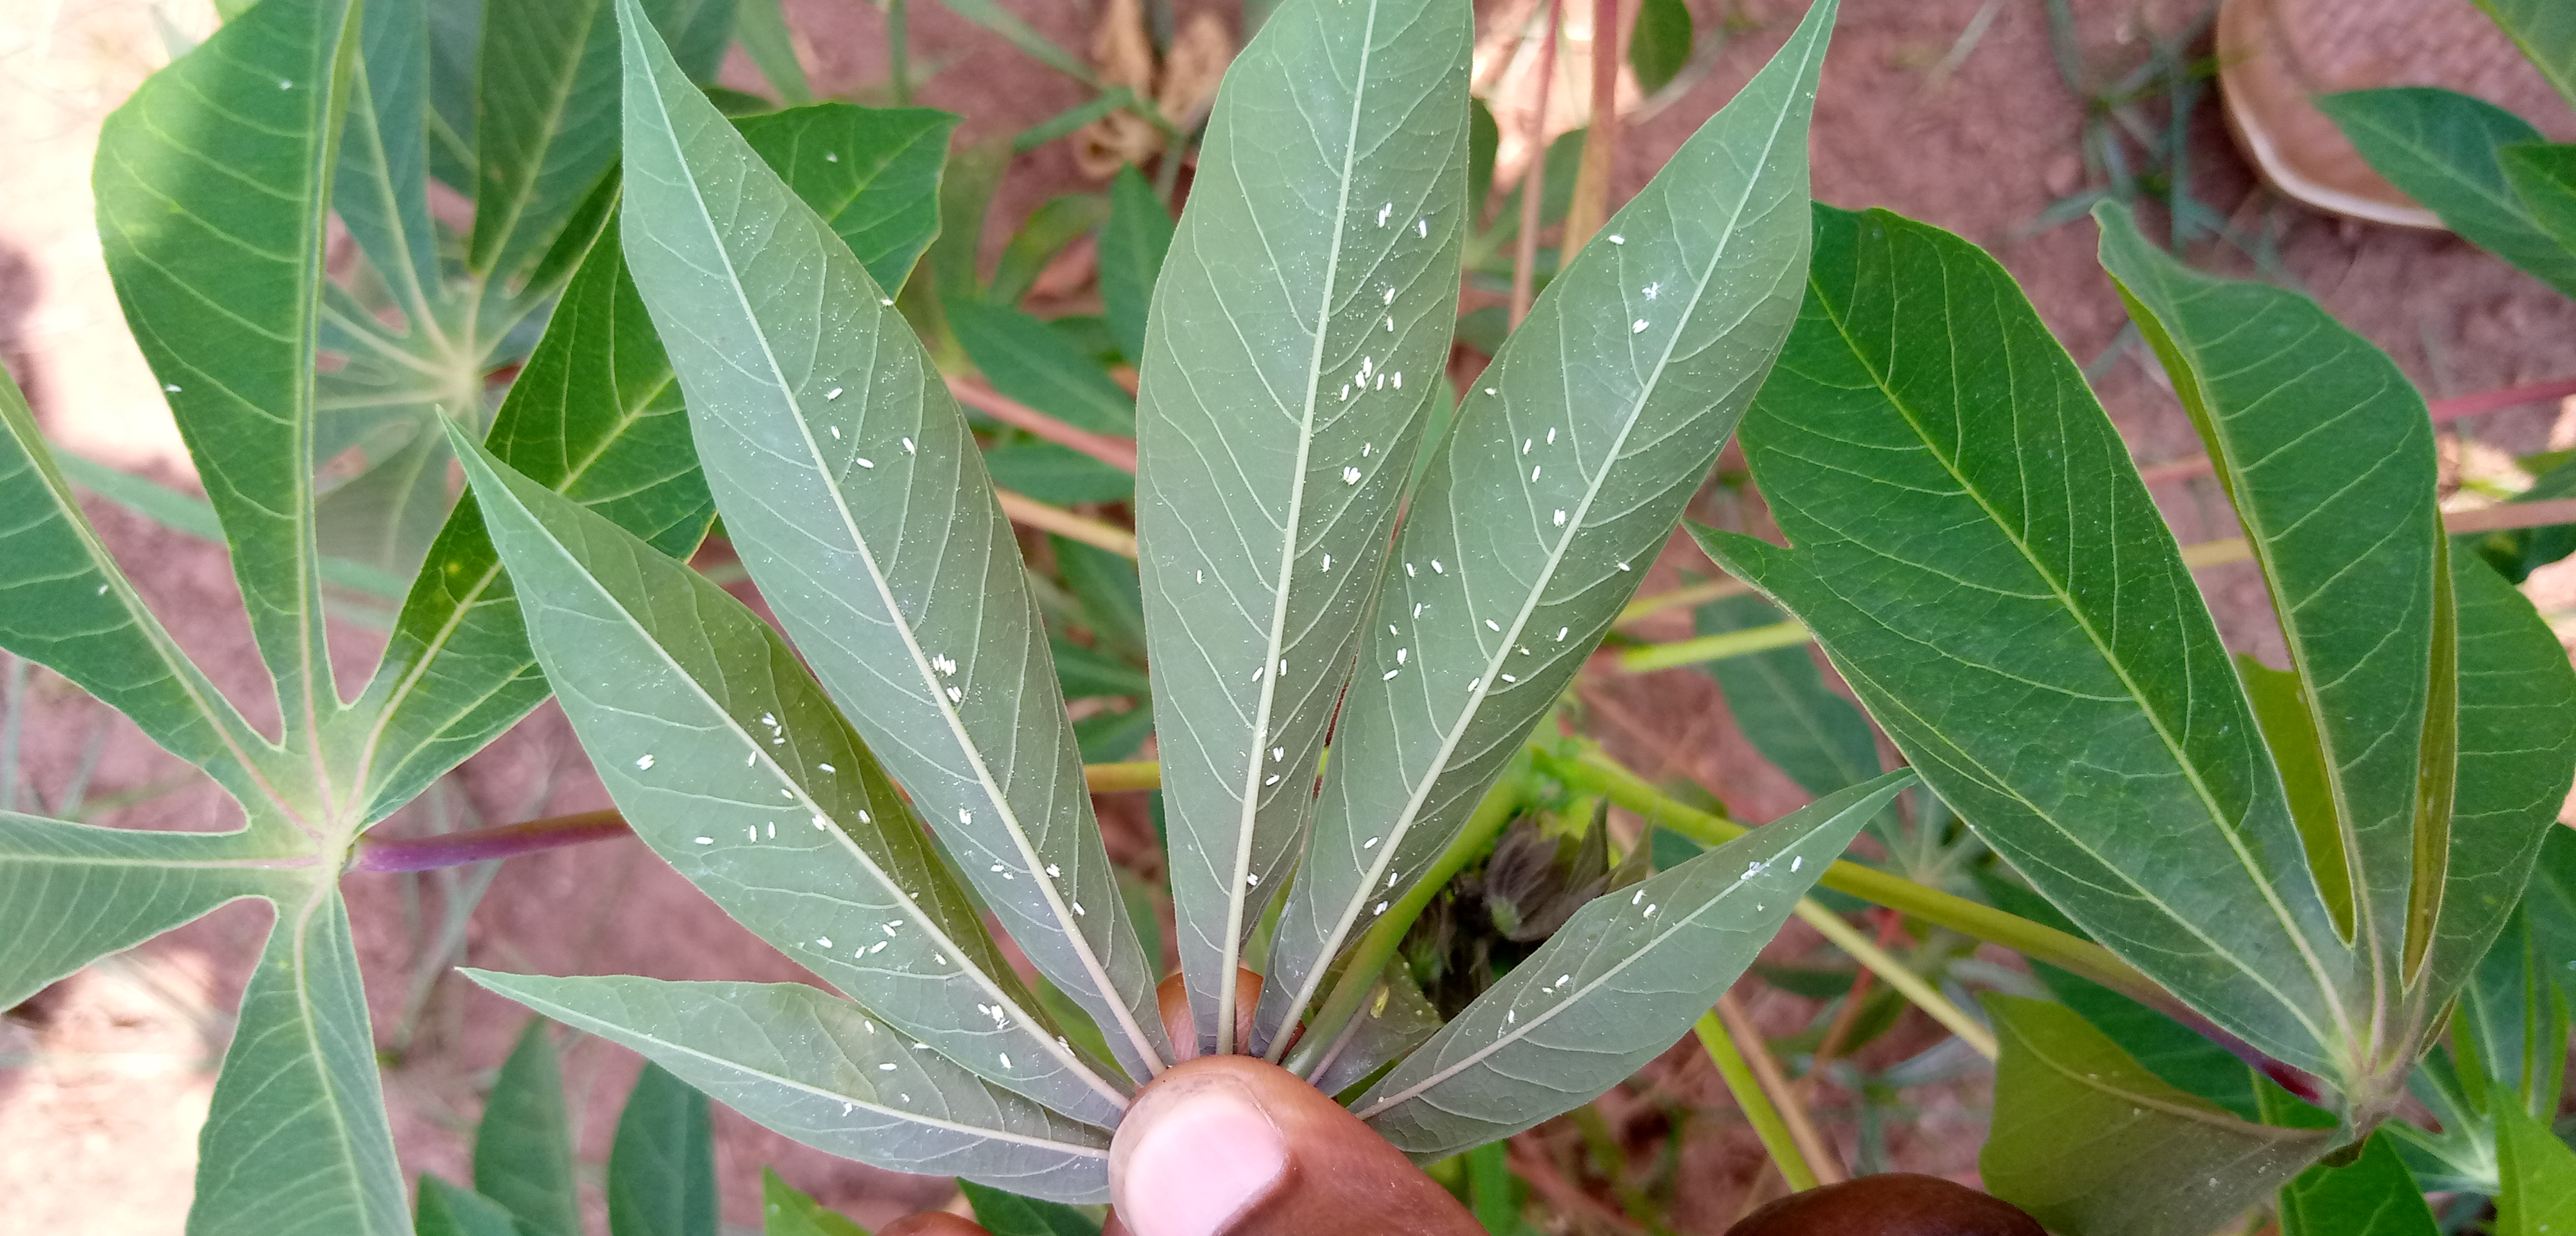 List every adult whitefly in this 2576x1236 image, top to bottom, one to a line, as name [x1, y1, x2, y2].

whitefly [824, 148, 840, 167]
whitefly [1385, 200, 1396, 219]
whitefly [1378, 208, 1385, 230]
whitefly [1413, 214, 1432, 245]
whitefly [1605, 232, 1627, 247]
whitefly [1640, 278, 1662, 301]
whitefly [1379, 284, 1399, 308]
whitefly [878, 295, 896, 310]
whitefly [1383, 314, 1397, 335]
whitefly [1633, 316, 1646, 328]
whitefly [1633, 319, 1651, 335]
whitefly [1362, 353, 1373, 381]
whitefly [1354, 368, 1367, 391]
whitefly [1390, 369, 1405, 393]
whitefly [1376, 370, 1386, 395]
whitefly [1336, 382, 1350, 404]
whitefly [823, 383, 846, 402]
whitefly [1482, 385, 1500, 400]
whitefly [828, 422, 843, 442]
whitefly [1544, 424, 1559, 447]
whitefly [898, 434, 920, 458]
whitefly [1520, 435, 1533, 458]
whitefly [1359, 438, 1374, 460]
whitefly [852, 454, 881, 473]
whitefly [1527, 464, 1544, 485]
whitefly [1341, 464, 1351, 483]
whitefly [1348, 465, 1364, 487]
whitefly [1551, 507, 1559, 528]
whitefly [1560, 507, 1567, 528]
whitefly [1320, 548, 1335, 576]
whitefly [1428, 556, 1444, 576]
whitefly [1615, 559, 1633, 576]
whitefly [1403, 559, 1419, 581]
whitefly [1193, 567, 1206, 588]
whitefly [1410, 600, 1424, 624]
whitefly [1481, 616, 1503, 635]
whitefly [1387, 621, 1403, 639]
whitefly [1551, 623, 1574, 647]
whitefly [1517, 644, 1532, 660]
whitefly [1392, 646, 1411, 666]
whitefly [937, 651, 947, 673]
whitefly [932, 654, 940, 673]
whitefly [1278, 656, 1290, 680]
whitefly [945, 657, 954, 677]
whitefly [950, 657, 960, 675]
whitefly [1249, 664, 1267, 685]
whitefly [1380, 668, 1402, 684]
whitefly [1499, 671, 1520, 686]
whitefly [1465, 675, 1481, 695]
whitefly [952, 684, 963, 698]
whitefly [945, 685, 960, 704]
whitefly [756, 709, 780, 727]
whitefly [773, 724, 783, 736]
whitefly [772, 736, 788, 747]
whitefly [1271, 745, 1280, 763]
whitefly [1278, 745, 1287, 758]
whitefly [744, 749, 758, 769]
whitefly [634, 751, 654, 767]
whitefly [640, 758, 655, 772]
whitefly [817, 760, 839, 776]
whitefly [1264, 772, 1283, 787]
whitefly [779, 785, 795, 802]
whitefly [958, 804, 965, 825]
whitefly [856, 807, 874, 826]
whitefly [964, 810, 975, 826]
whitefly [815, 813, 827, 826]
whitefly [810, 816, 825, 832]
whitefly [766, 818, 777, 841]
whitefly [746, 822, 761, 847]
whitefly [1361, 834, 1381, 854]
whitefly [692, 834, 716, 847]
whitefly [1787, 853, 1804, 874]
whitefly [1736, 857, 1763, 883]
whitefly [989, 861, 1007, 874]
whitefly [1048, 862, 1061, 872]
whitefly [1044, 866, 1061, 878]
whitefly [1384, 870, 1401, 890]
whitefly [1000, 870, 1017, 883]
whitefly [1247, 871, 1260, 881]
whitefly [1245, 875, 1258, 888]
whitefly [1630, 887, 1645, 909]
whitefly [1383, 897, 1389, 913]
whitefly [1370, 897, 1383, 917]
whitefly [1072, 899, 1088, 918]
whitefly [1642, 901, 1658, 922]
whitefly [888, 918, 904, 928]
whitefly [880, 921, 897, 938]
whitefly [814, 933, 833, 950]
whitefly [869, 939, 890, 955]
whitefly [851, 942, 866, 960]
whitefly [931, 950, 952, 968]
whitefly [1553, 973, 1571, 990]
whitefly [1540, 985, 1554, 996]
whitefly [975, 1000, 990, 1015]
whitefly [990, 1002, 1006, 1024]
whitefly [1503, 1006, 1519, 1029]
whitefly [860, 1018, 876, 1036]
whitefly [909, 1040, 930, 1051]
whitefly [995, 1049, 1014, 1071]
whitefly [875, 1060, 899, 1072]
whitefly [841, 1100, 854, 1118]